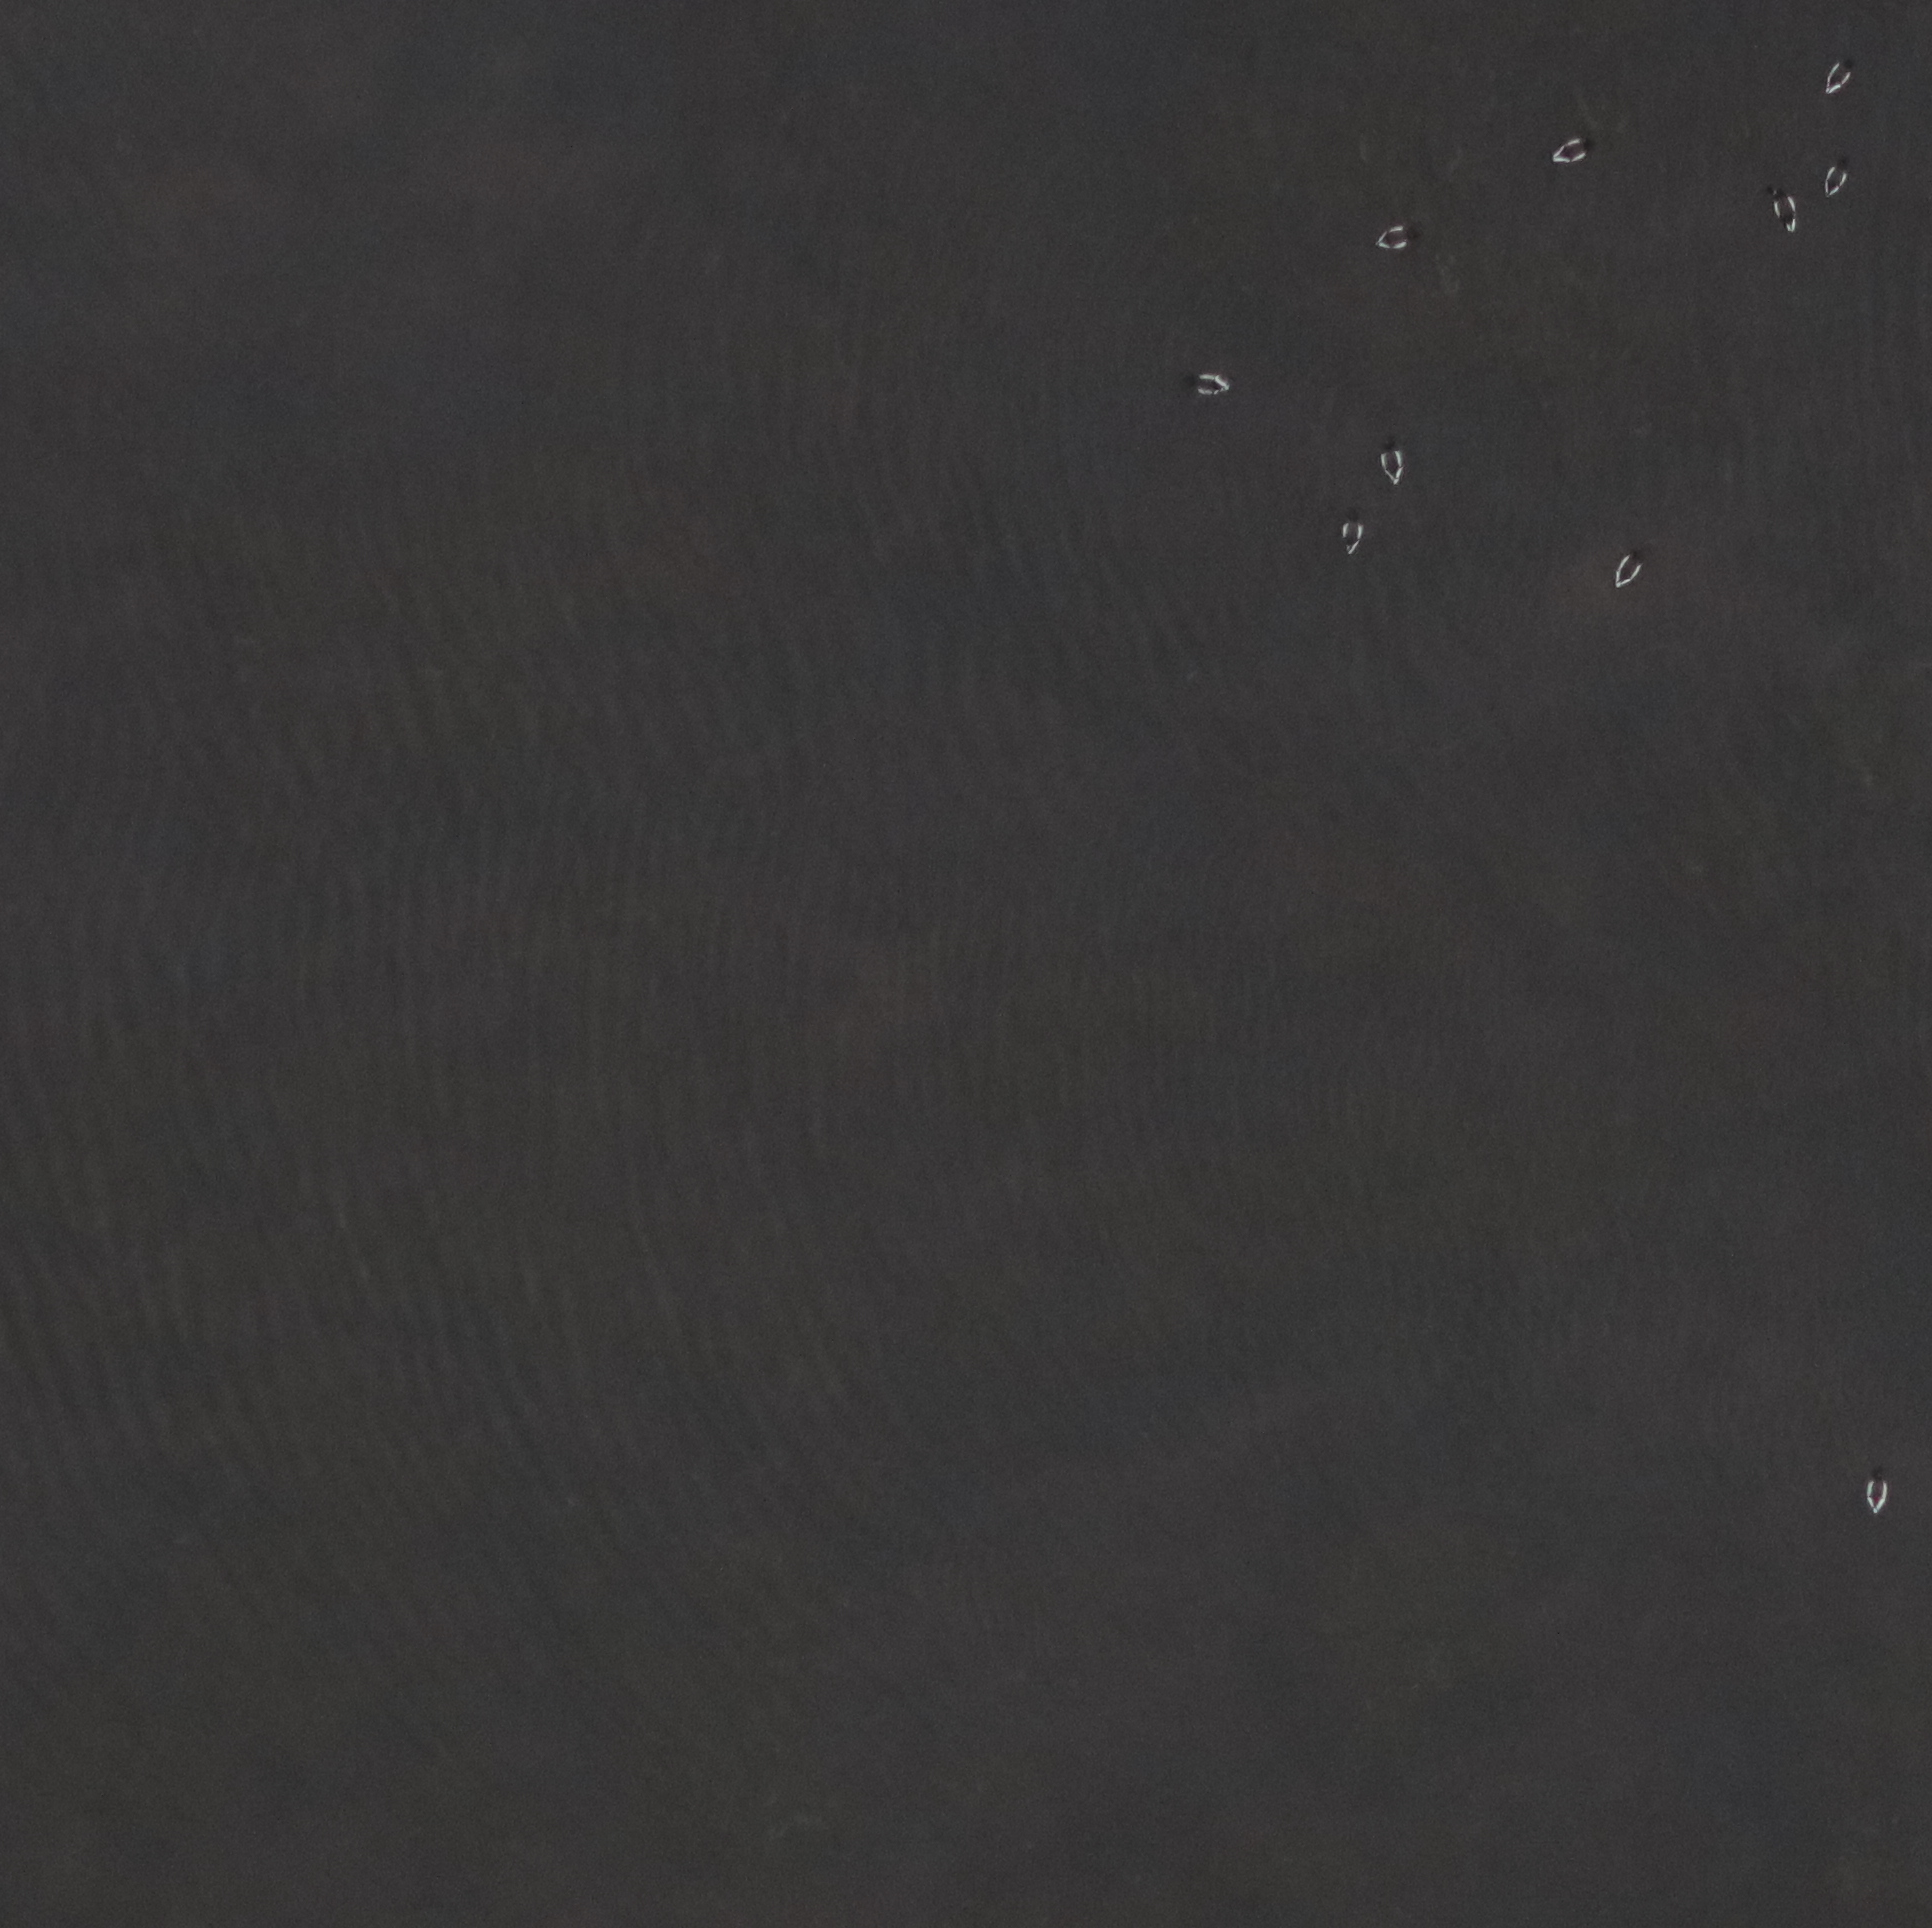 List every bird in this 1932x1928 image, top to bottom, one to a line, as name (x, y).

brant (1837, 75)
brant (1573, 151)
brant (1834, 179)
brant (1786, 210)
brant (1396, 237)
brant (1207, 385)
brant (1392, 464)
brant (1351, 533)
brant (1629, 569)
brant (1876, 1492)